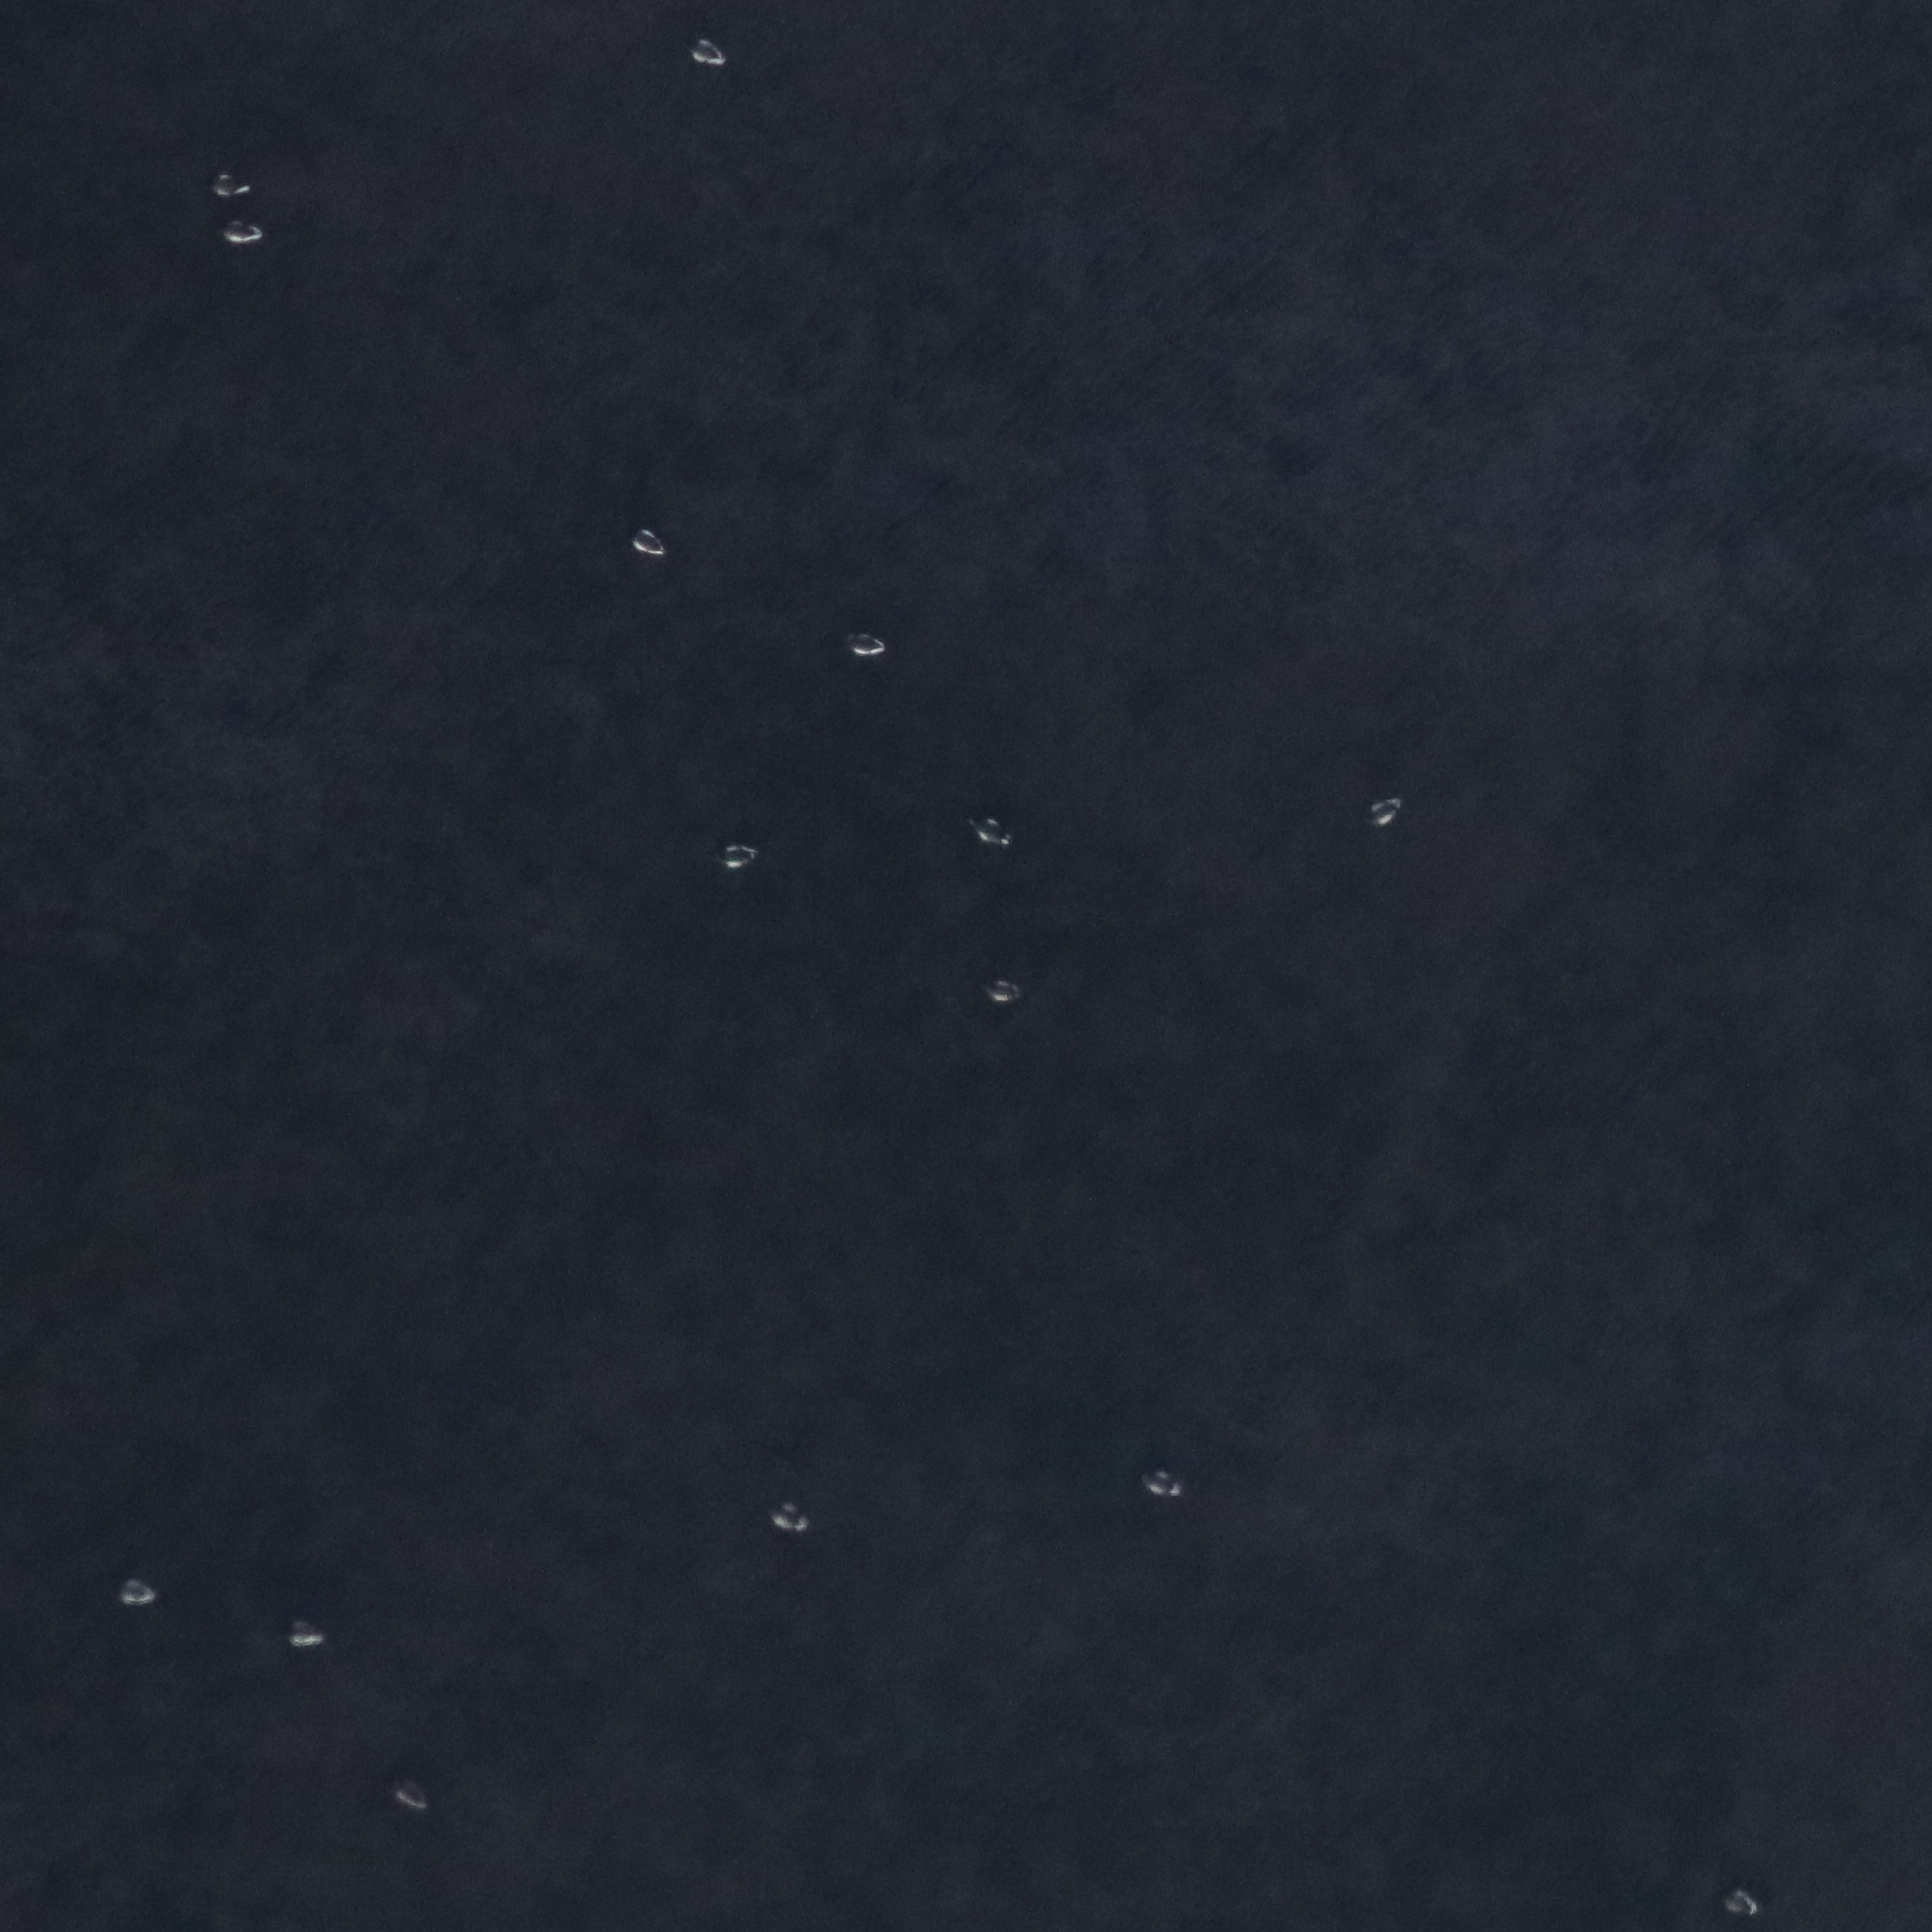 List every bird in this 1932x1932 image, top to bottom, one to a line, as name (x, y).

brant (705, 53)
brant (230, 186)
brant (241, 233)
brant (647, 542)
brant (864, 642)
brant (1383, 811)
brant (993, 832)
brant (738, 857)
brant (1002, 991)
brant (1161, 1480)
brant (789, 1519)
brant (134, 1593)
brant (304, 1637)
brant (411, 1792)
brant (1739, 1902)